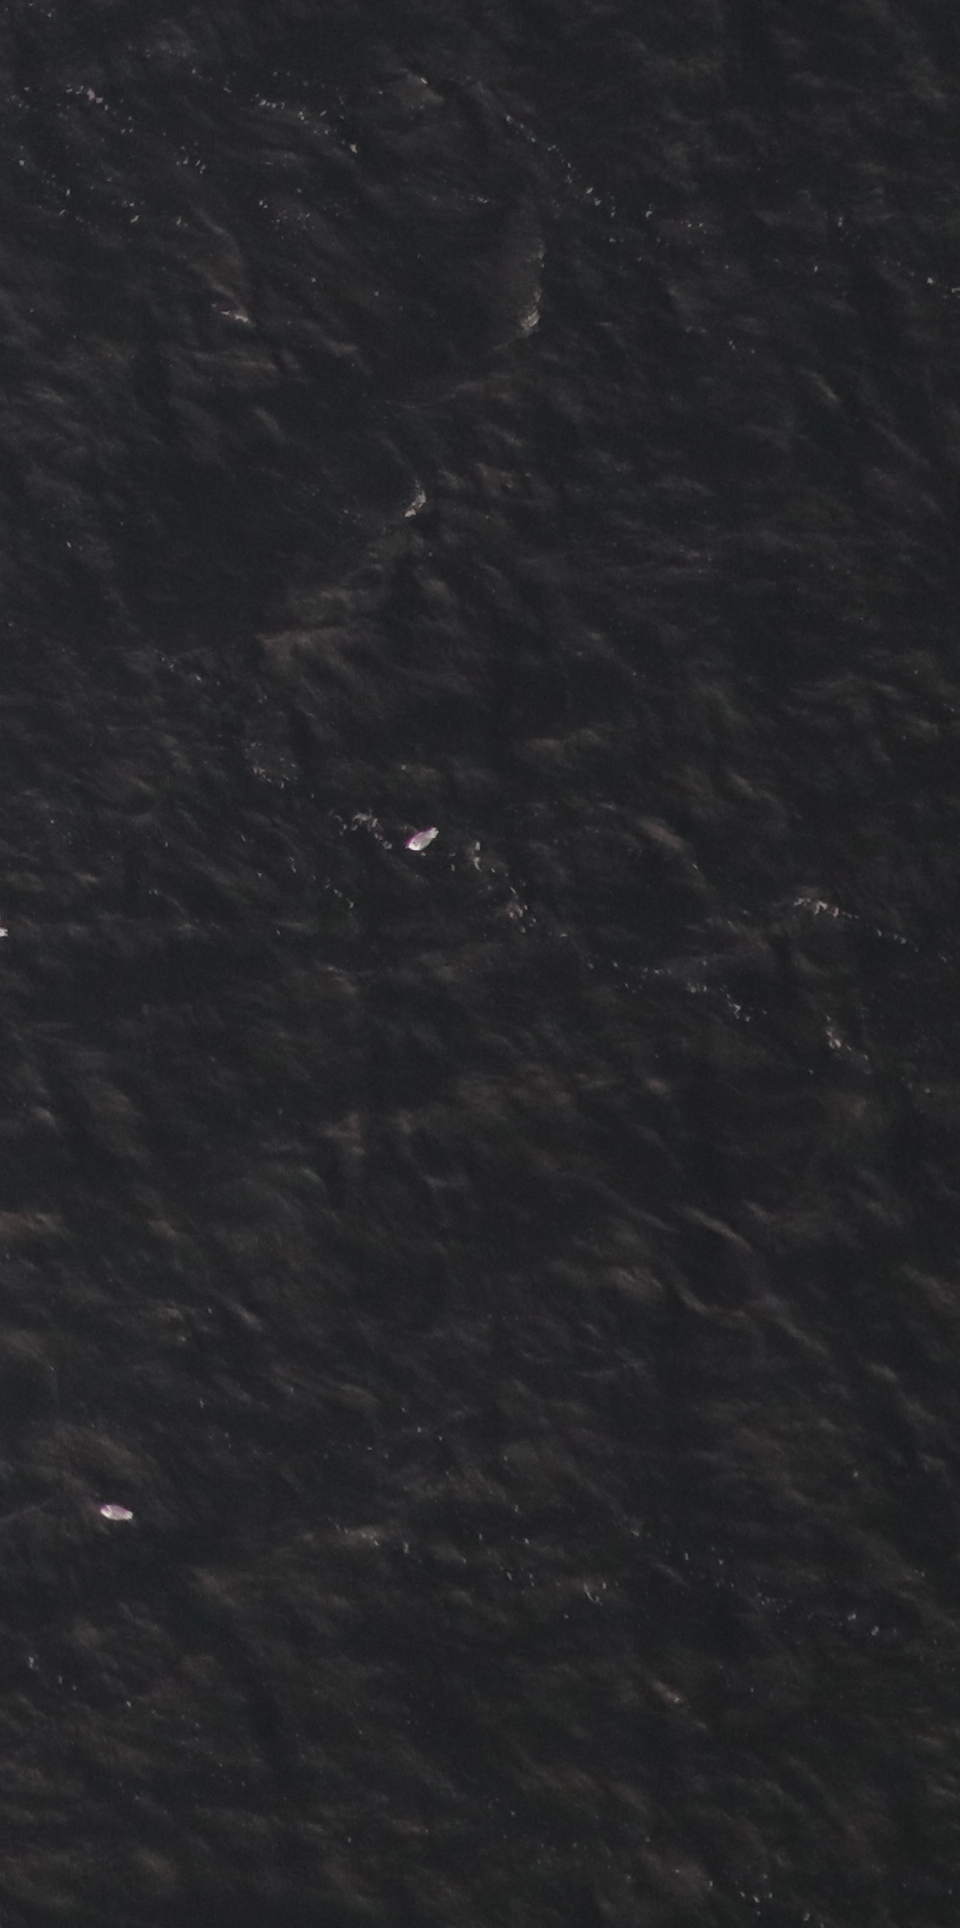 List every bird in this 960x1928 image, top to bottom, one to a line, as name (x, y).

gull (422, 839)
gull (116, 1512)